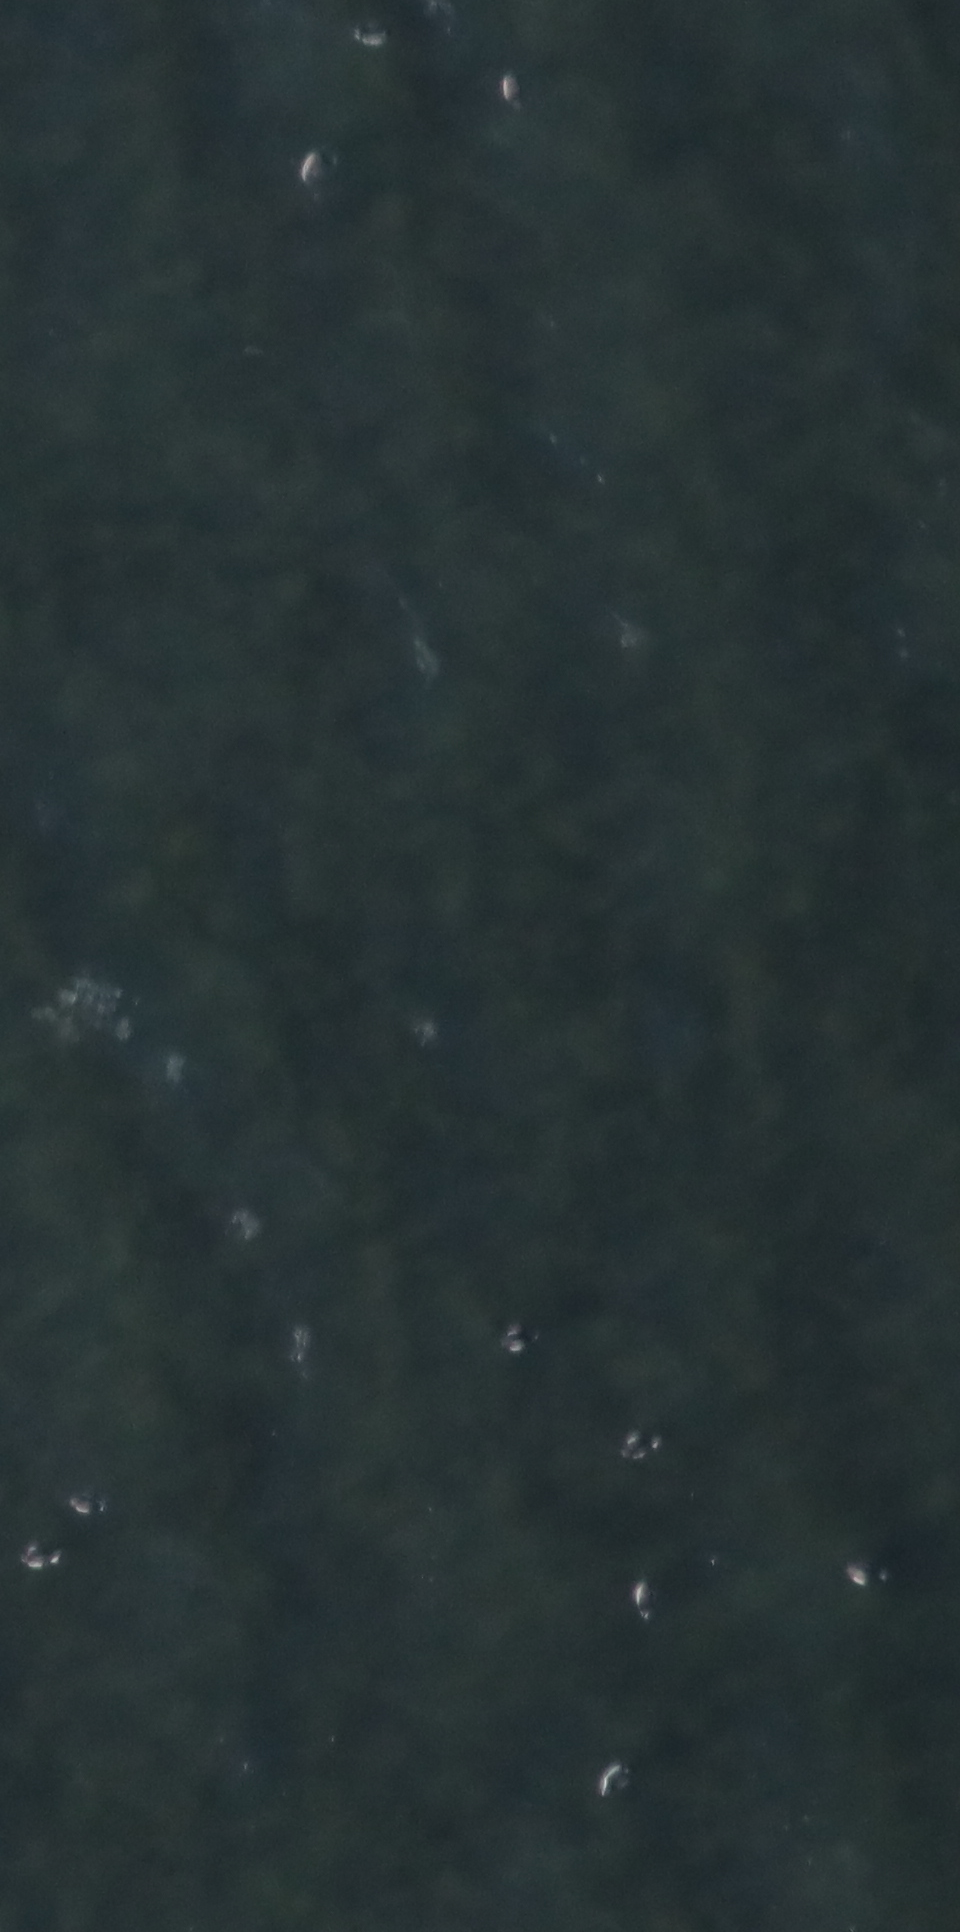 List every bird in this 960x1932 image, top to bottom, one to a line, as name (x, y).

brant (372, 34)
other bird (514, 91)
brant (314, 164)
brant (519, 1339)
brant (639, 1444)
brant (84, 1501)
brant (40, 1554)
brant (862, 1571)
brant (643, 1595)
brant (615, 1777)